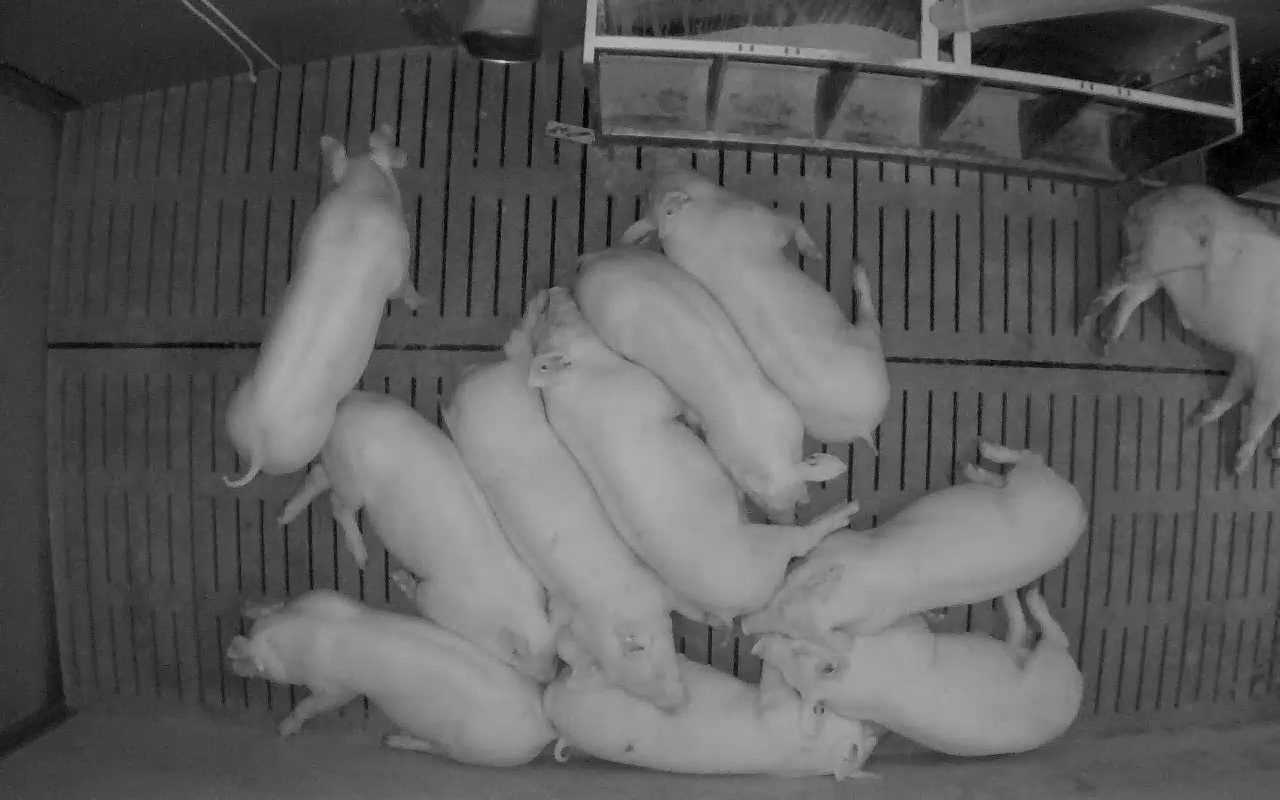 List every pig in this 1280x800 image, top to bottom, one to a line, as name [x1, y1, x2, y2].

pig [220, 120, 424, 492]
pig [619, 147, 894, 460]
pig [1079, 185, 1278, 475]
pig [568, 244, 848, 528]
pig [527, 285, 860, 649]
pig [431, 289, 725, 720]
pig [278, 389, 573, 686]
pig [740, 442, 1095, 646]
pig [227, 588, 560, 768]
pig [753, 590, 1090, 762]
pig [540, 624, 893, 785]